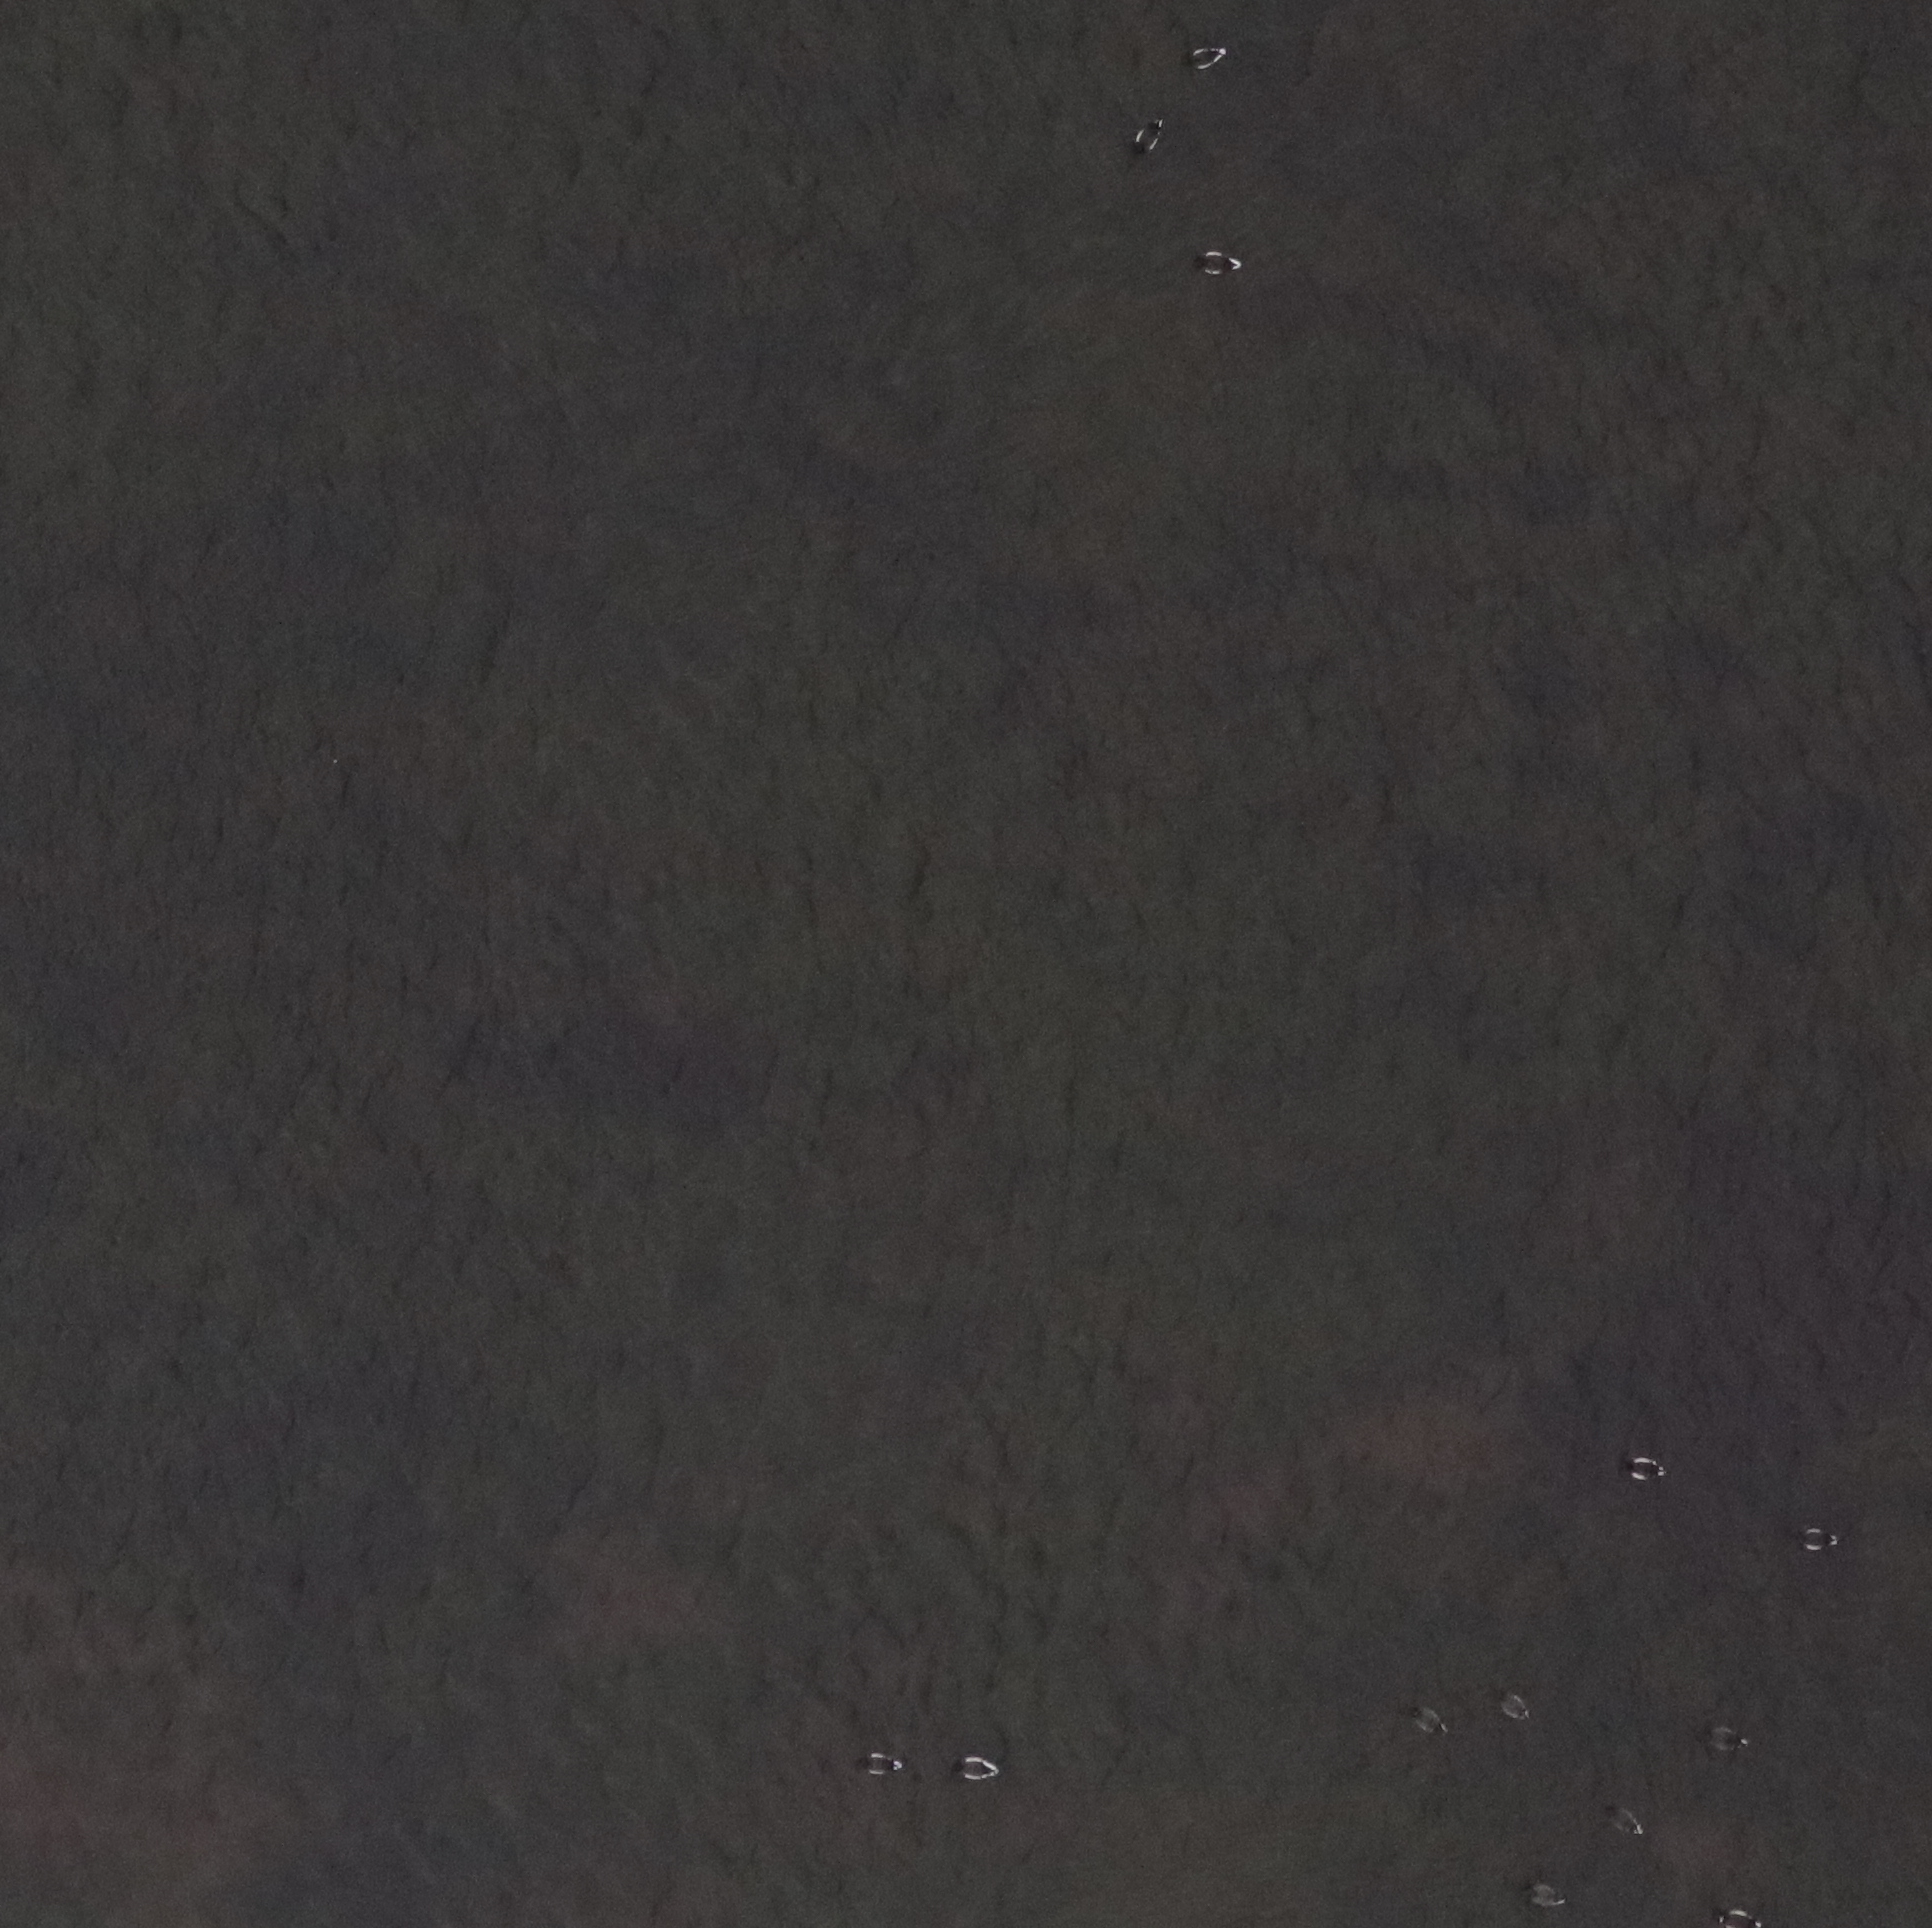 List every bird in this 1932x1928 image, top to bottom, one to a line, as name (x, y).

brant (1205, 58)
brant (1147, 137)
brant (1217, 263)
brant (1644, 1469)
brant (1817, 1539)
brant (1513, 1705)
brant (1429, 1719)
brant (1726, 1738)
brant (881, 1763)
brant (976, 1769)
brant (1624, 1819)
brant (1544, 1894)
brant (1735, 1918)